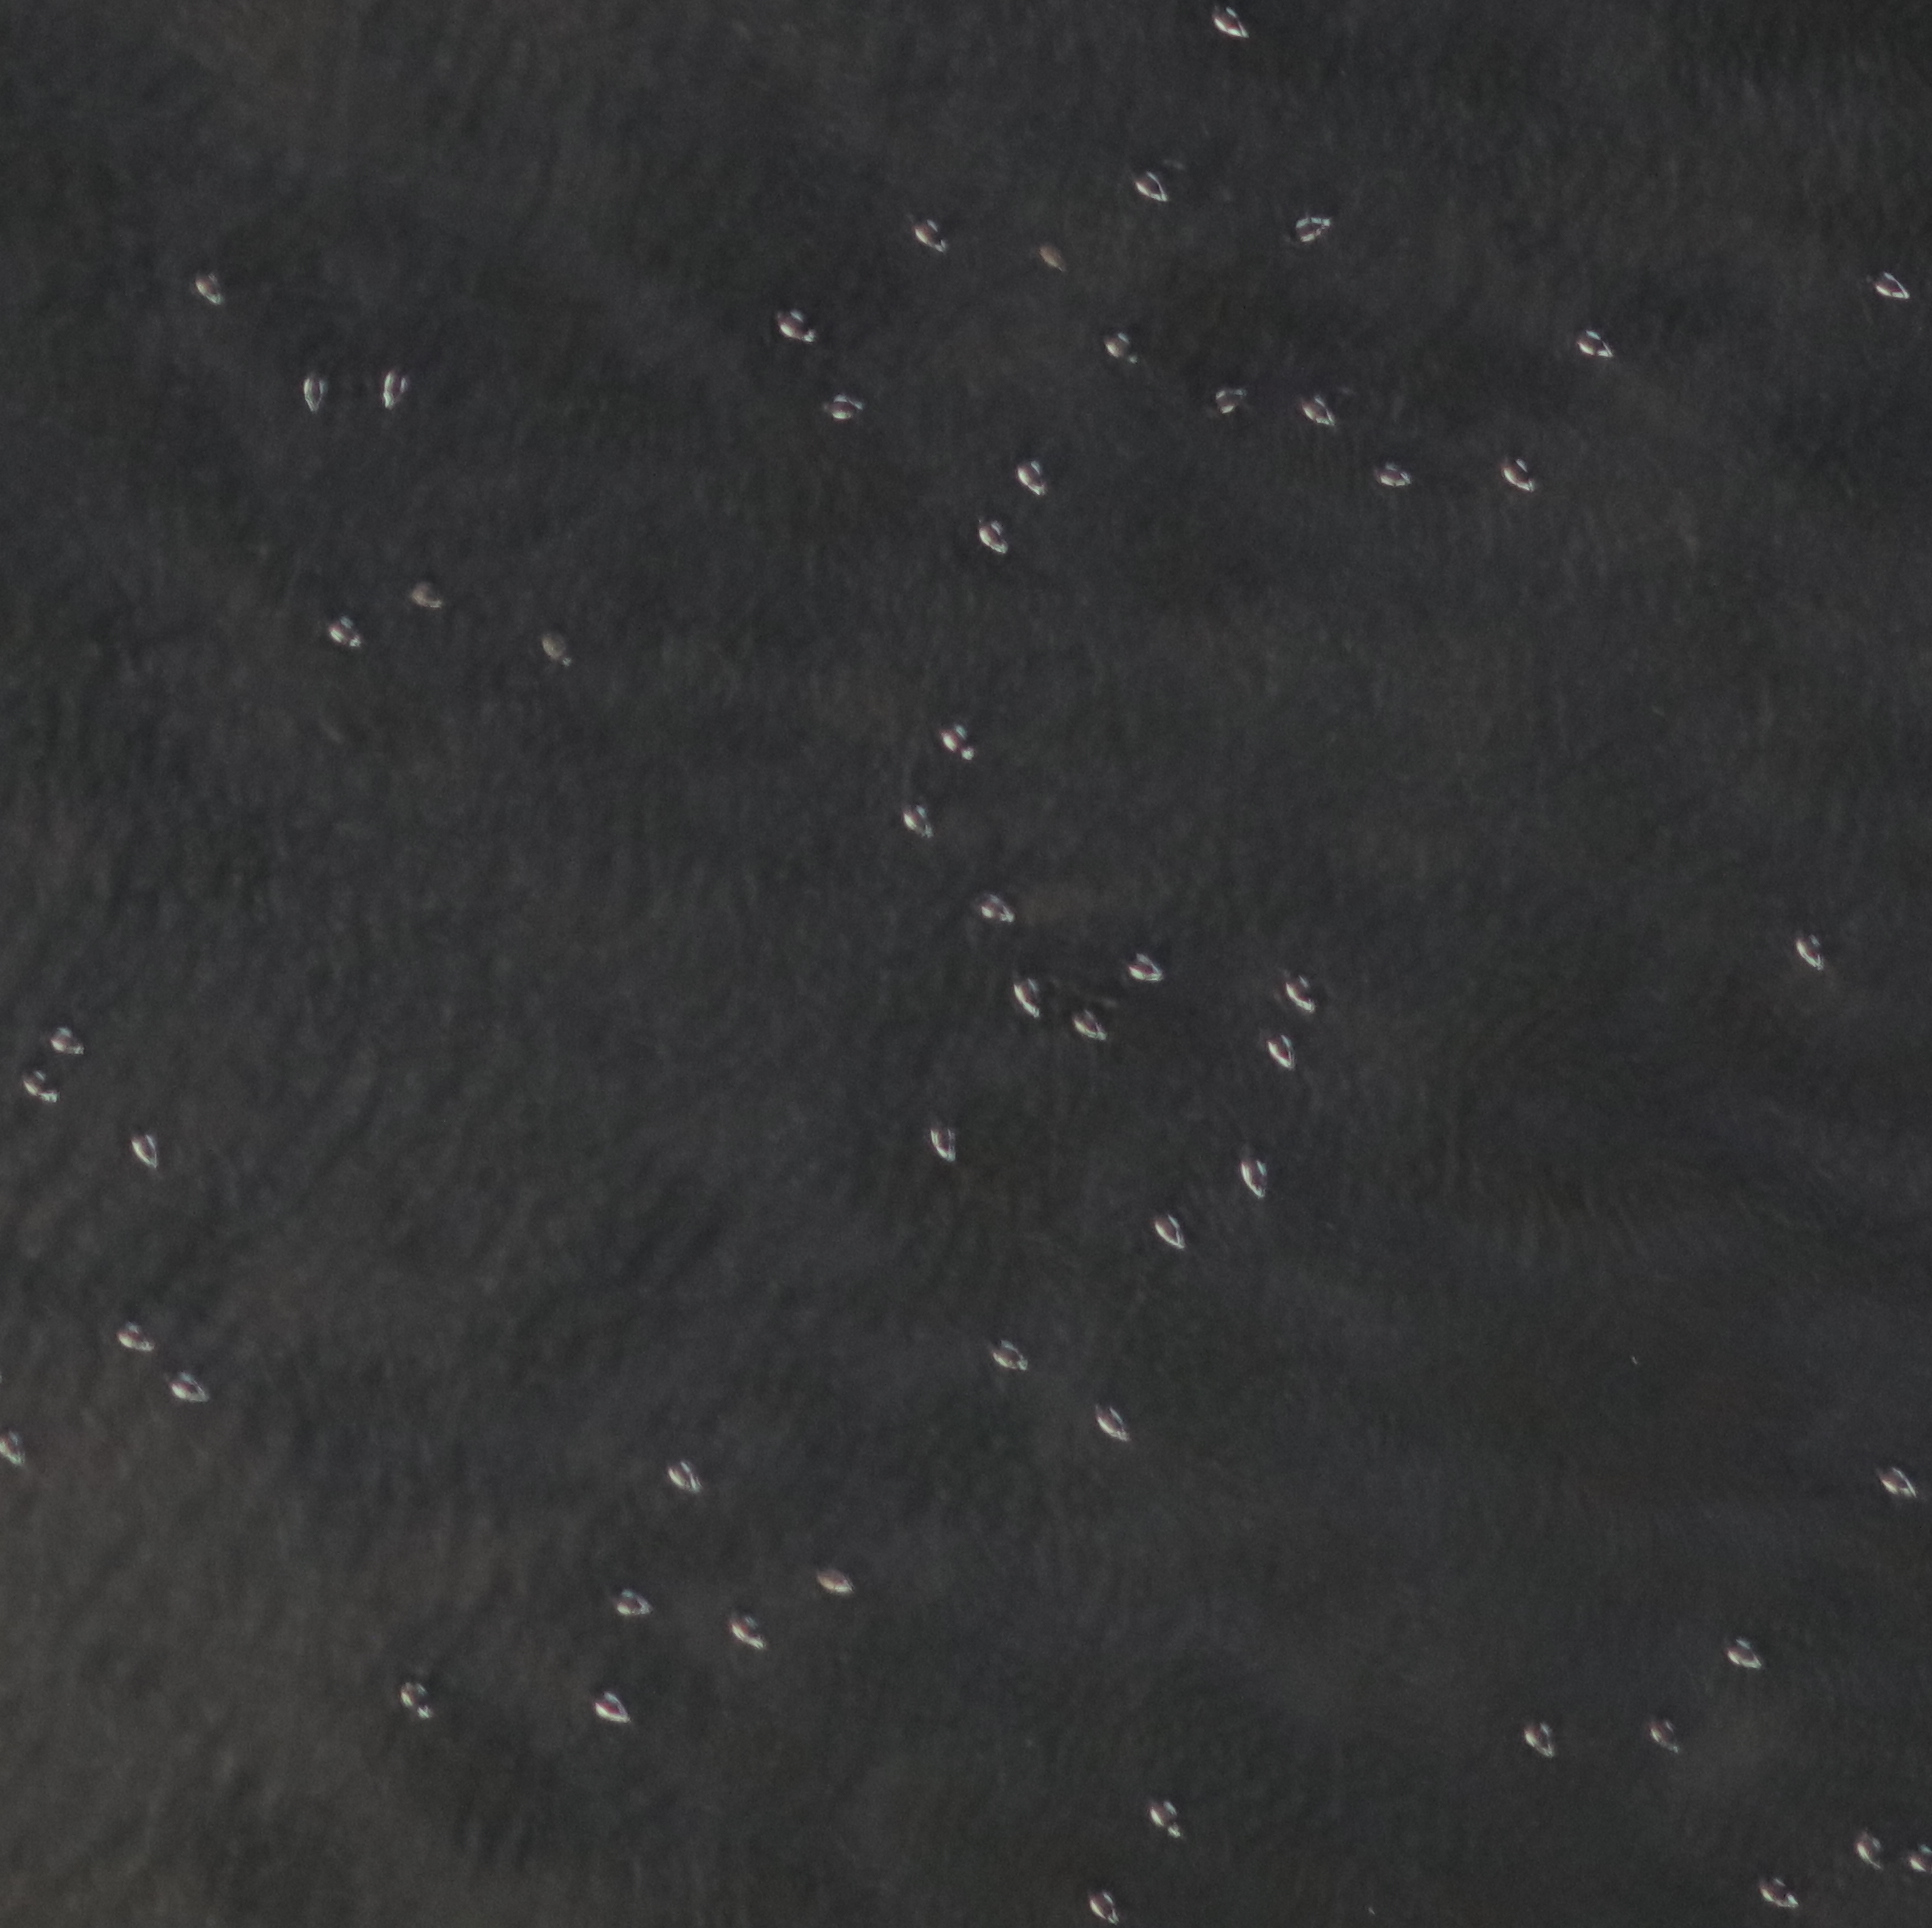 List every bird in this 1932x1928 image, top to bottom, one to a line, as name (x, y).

brant (1227, 20)
brant (1148, 185)
brant (1306, 228)
brant (927, 232)
brant (1051, 256)
brant (1887, 285)
brant (207, 286)
brant (792, 325)
brant (1593, 343)
brant (1117, 346)
brant (394, 390)
brant (315, 392)
brant (1227, 399)
brant (841, 407)
brant (1315, 409)
brant (1516, 472)
brant (1391, 473)
brant (1029, 478)
brant (991, 537)
brant (427, 597)
brant (343, 630)
brant (555, 645)
brant (956, 741)
brant (918, 818)
brant (993, 907)
brant (1809, 948)
brant (1141, 966)
brant (1300, 990)
brant (1027, 993)
brant (1086, 1024)
brant (67, 1040)
brant (1279, 1048)
brant (38, 1086)
brant (940, 1140)
brant (144, 1149)
brant (1253, 1174)
brant (1169, 1228)
brant (133, 1337)
brant (1007, 1356)
brant (189, 1386)
brant (1111, 1422)
brant (9, 1444)
brant (684, 1477)
brant (1896, 1481)
brant (839, 1585)
brant (629, 1602)
brant (746, 1629)
brant (1743, 1654)
brant (413, 1696)
brant (611, 1707)
brant (1664, 1733)
brant (1539, 1738)
brant (1165, 1816)
brant (1868, 1849)
brant (1923, 1860)
brant (1777, 1892)
brant (1100, 1907)